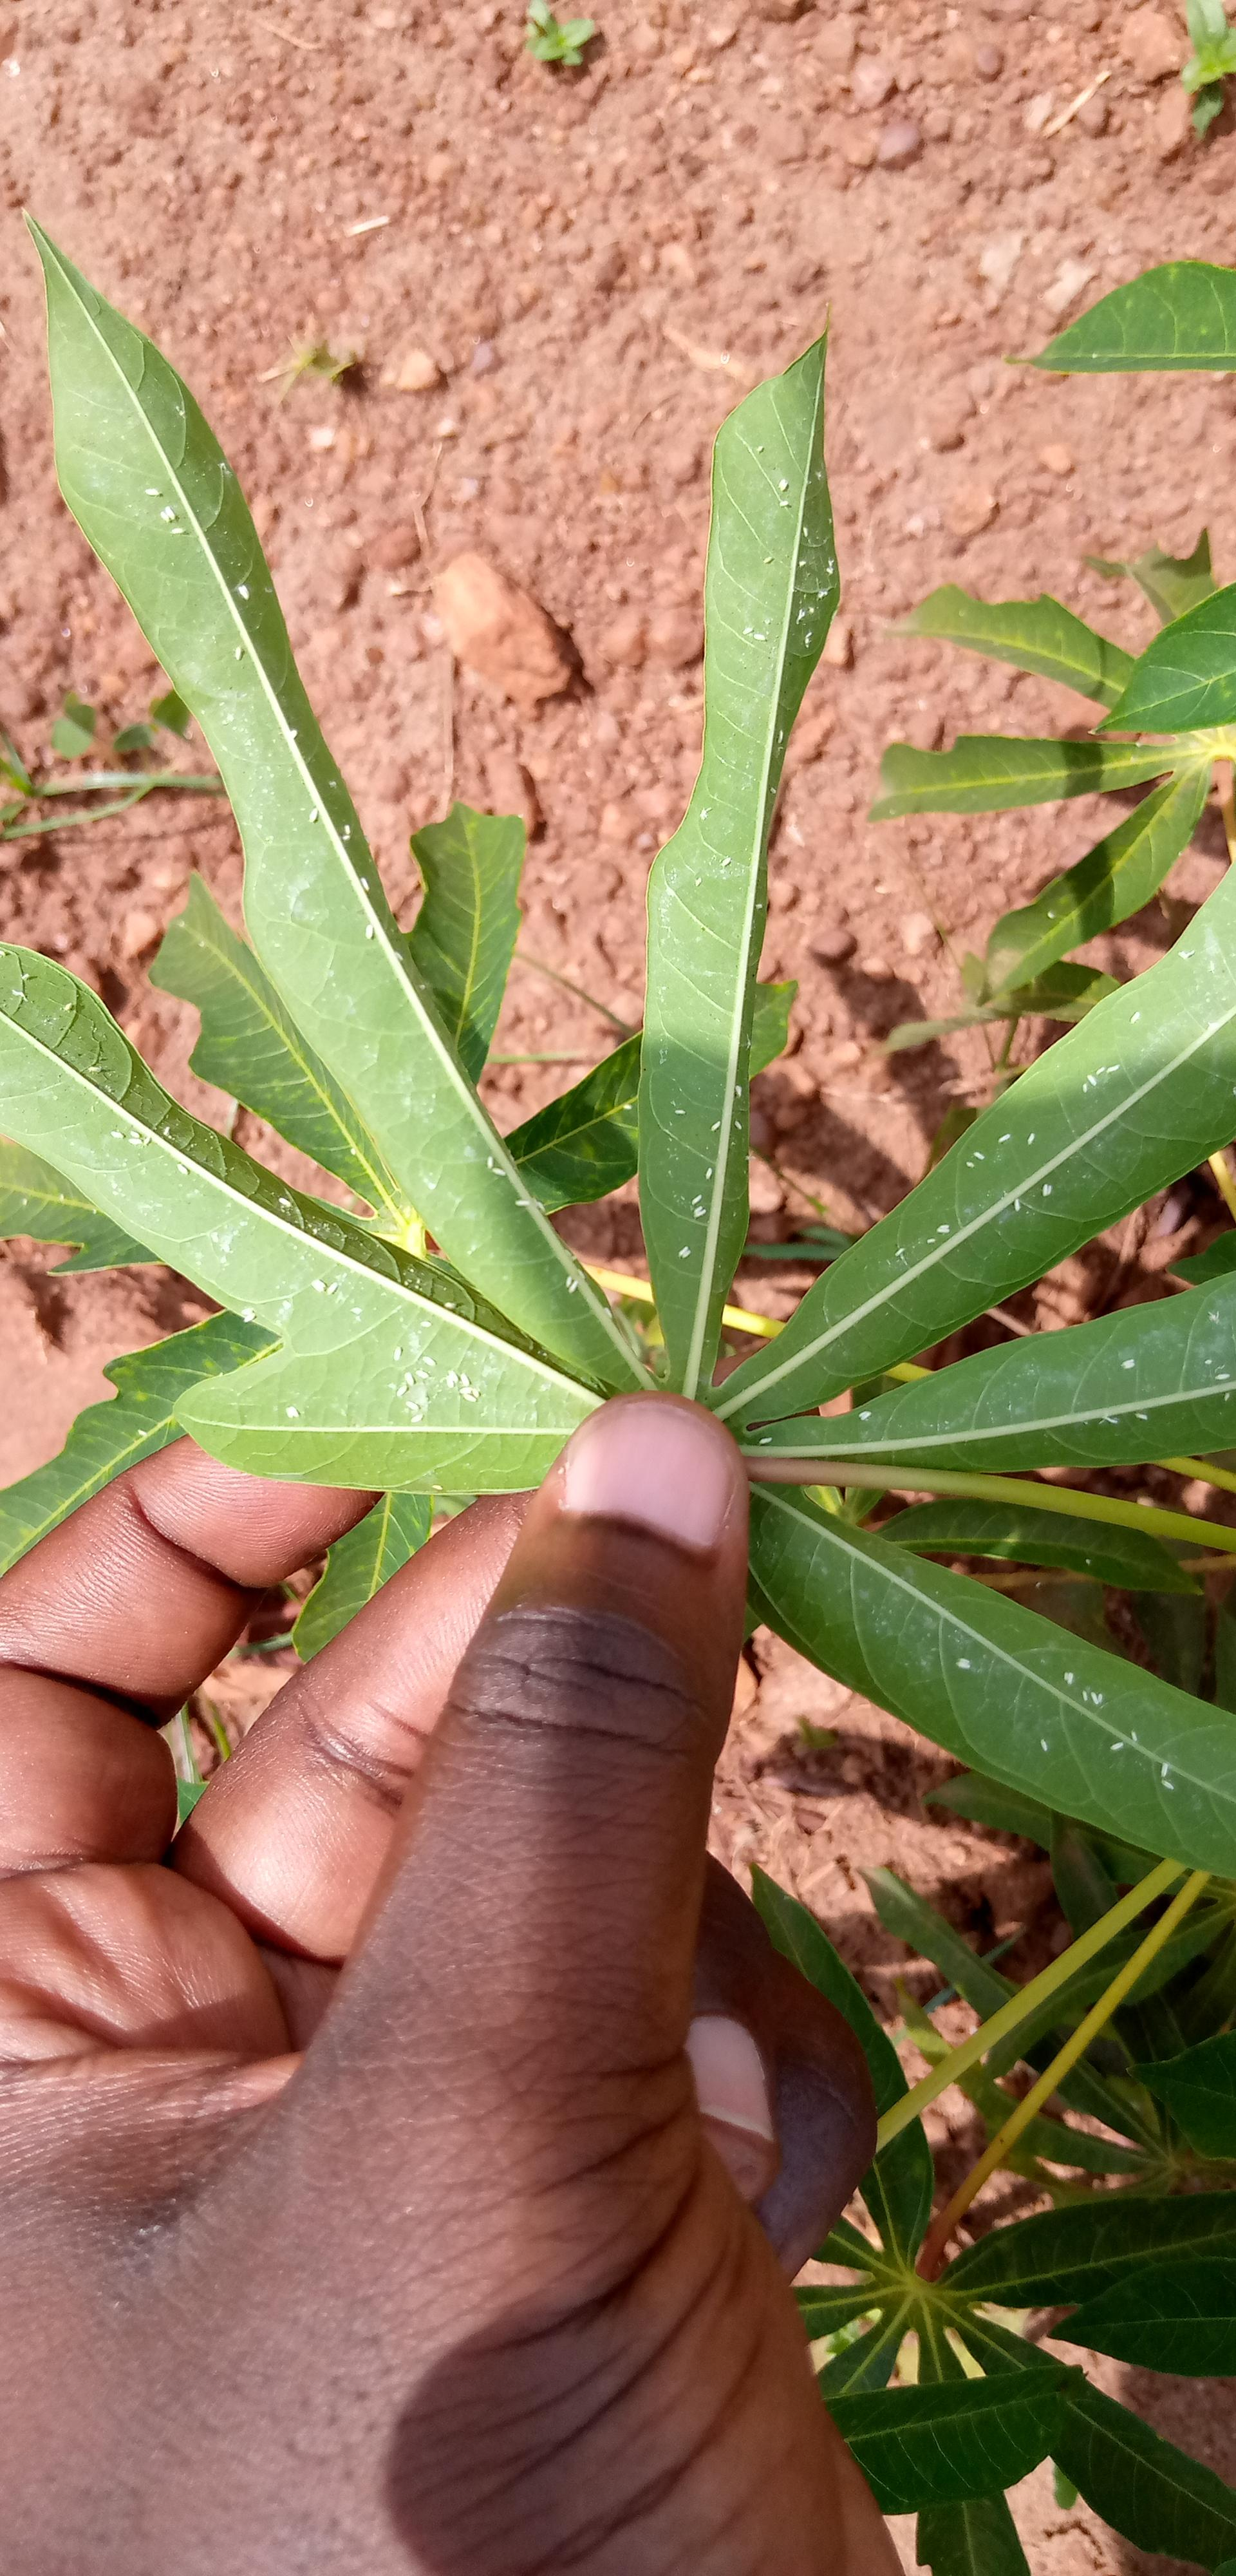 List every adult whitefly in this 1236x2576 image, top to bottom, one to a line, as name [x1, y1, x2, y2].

whitefly [777, 477, 787, 491]
whitefly [780, 479, 789, 492]
whitefly [142, 488, 163, 497]
whitefly [778, 499, 789, 507]
whitefly [164, 505, 176, 522]
whitefly [159, 509, 169, 524]
whitefly [800, 525, 810, 538]
whitefly [169, 527, 186, 536]
whitefly [796, 558, 808, 569]
whitefly [238, 585, 251, 601]
whitefly [741, 626, 754, 636]
whitefly [752, 632, 767, 643]
whitefly [232, 644, 244, 663]
whitefly [289, 728, 299, 740]
whitefly [776, 728, 785, 745]
whitefly [769, 786, 778, 796]
whitefly [307, 806, 320, 824]
whitefly [342, 823, 355, 835]
whitefly [340, 835, 352, 842]
whitefly [720, 856, 733, 868]
whitefly [359, 876, 371, 893]
whitefly [693, 876, 704, 889]
whitefly [753, 902, 763, 911]
whitefly [363, 922, 375, 941]
whitefly [1177, 947, 1196, 961]
whitefly [20, 971, 32, 981]
whitefly [61, 1000, 77, 1012]
whitefly [1127, 1009, 1141, 1027]
whitefly [1106, 1063, 1121, 1075]
whitefly [86, 1064, 103, 1074]
whitefly [1094, 1065, 1105, 1076]
whitefly [1085, 1074, 1098, 1088]
whitefly [1080, 1081, 1089, 1095]
whitefly [732, 1083, 744, 1099]
whitefly [671, 1108, 687, 1117]
whitefly [733, 1119, 744, 1132]
whitefly [710, 1120, 722, 1134]
whitefly [162, 1125, 173, 1137]
whitefly [108, 1129, 125, 1141]
whitefly [129, 1129, 143, 1139]
whitefly [996, 1131, 1013, 1145]
whitefly [1026, 1131, 1038, 1147]
whitefly [127, 1137, 143, 1147]
whitefly [971, 1150, 987, 1162]
whitefly [486, 1154, 494, 1170]
whitefly [964, 1160, 976, 1170]
whitefly [174, 1162, 191, 1176]
whitefly [704, 1166, 713, 1181]
whitefly [491, 1168, 507, 1179]
whitefly [1040, 1184, 1048, 1197]
whitefly [1048, 1184, 1053, 1197]
whitefly [691, 1193, 703, 1206]
whitefly [277, 1195, 294, 1209]
whitefly [1012, 1197, 1022, 1214]
whitefly [513, 1198, 532, 1207]
whitefly [693, 1205, 704, 1214]
whitefly [693, 1209, 707, 1220]
whitefly [937, 1224, 951, 1229]
whitefly [935, 1228, 951, 1235]
whitefly [924, 1237, 937, 1245]
whitefly [677, 1245, 688, 1258]
whitefly [893, 1245, 906, 1258]
whitefly [682, 1249, 691, 1259]
whitefly [565, 1274, 573, 1289]
whitefly [314, 1278, 328, 1289]
whitefly [568, 1280, 579, 1294]
whitefly [311, 1281, 324, 1294]
whitefly [326, 1281, 341, 1296]
whitefly [442, 1300, 457, 1311]
whitefly [603, 1305, 613, 1321]
whitefly [241, 1307, 256, 1314]
whitefly [243, 1312, 257, 1323]
whitefly [417, 1319, 434, 1330]
whitefly [392, 1345, 402, 1362]
whitefly [421, 1354, 437, 1367]
whitefly [1119, 1358, 1136, 1367]
whitefly [1203, 1358, 1214, 1365]
whitefly [1124, 1362, 1135, 1370]
whitefly [413, 1368, 430, 1380]
whitefly [447, 1369, 458, 1385]
whitefly [403, 1370, 416, 1387]
whitefly [460, 1372, 471, 1387]
whitefly [1214, 1372, 1231, 1383]
whitefly [444, 1375, 456, 1389]
whitefly [395, 1385, 408, 1399]
whitefly [458, 1386, 472, 1395]
whitefly [471, 1387, 481, 1399]
whitefly [1222, 1391, 1231, 1403]
whitefly [463, 1394, 477, 1403]
whitefly [404, 1399, 420, 1412]
whitefly [290, 1406, 300, 1418]
whitefly [285, 1406, 294, 1418]
whitefly [857, 1411, 872, 1422]
whitefly [1133, 1411, 1150, 1422]
whitefly [409, 1414, 424, 1425]
whitefly [135, 1428, 149, 1438]
whitefly [757, 1434, 774, 1447]
whitefly [430, 1483, 444, 1492]
whitefly [958, 1657, 970, 1664]
whitefly [955, 1662, 971, 1671]
whitefly [1063, 1670, 1069, 1682]
whitefly [1068, 1672, 1074, 1684]
whitefly [1080, 1689, 1089, 1703]
whitefly [1089, 1690, 1100, 1705]
whitefly [1097, 1692, 1104, 1705]
whitefly [1130, 1728, 1138, 1743]
whitefly [1038, 1737, 1050, 1753]
whitefly [1108, 1739, 1126, 1752]
whitefly [1159, 1761, 1169, 1777]
whitefly [1159, 1778, 1176, 1792]